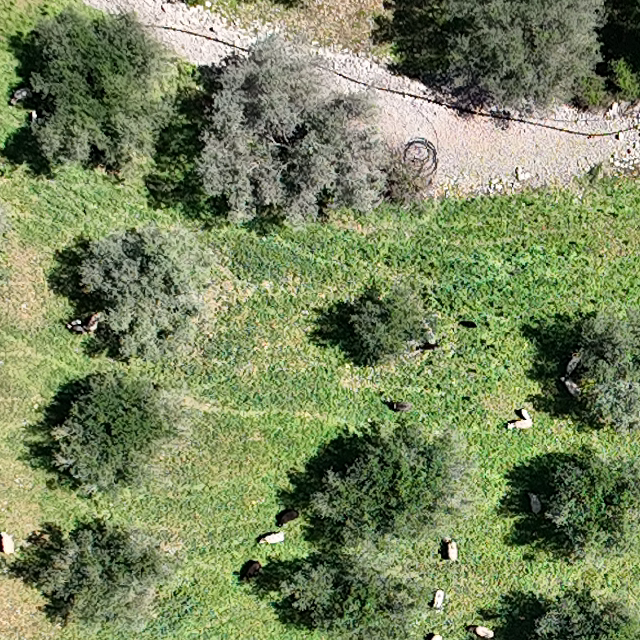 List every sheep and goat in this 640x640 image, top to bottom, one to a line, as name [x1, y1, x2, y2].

sheep [11, 86, 31, 104]
sheep [31, 110, 43, 136]
sheep [83, 311, 106, 331]
sheep [66, 321, 85, 334]
sheep [423, 322, 436, 345]
sheep [565, 347, 584, 376]
sheep [560, 376, 581, 398]
sheep [387, 401, 413, 411]
sheep [520, 408, 530, 419]
sheep [507, 419, 532, 430]
sheep [528, 493, 542, 514]
sheep [275, 510, 297, 527]
sheep [257, 530, 284, 543]
sheep [0, 532, 16, 554]
sheep [443, 537, 457, 563]
sheep [245, 560, 260, 582]
sheep [433, 589, 444, 610]
sheep [465, 625, 495, 639]
sheep [428, 634, 442, 639]